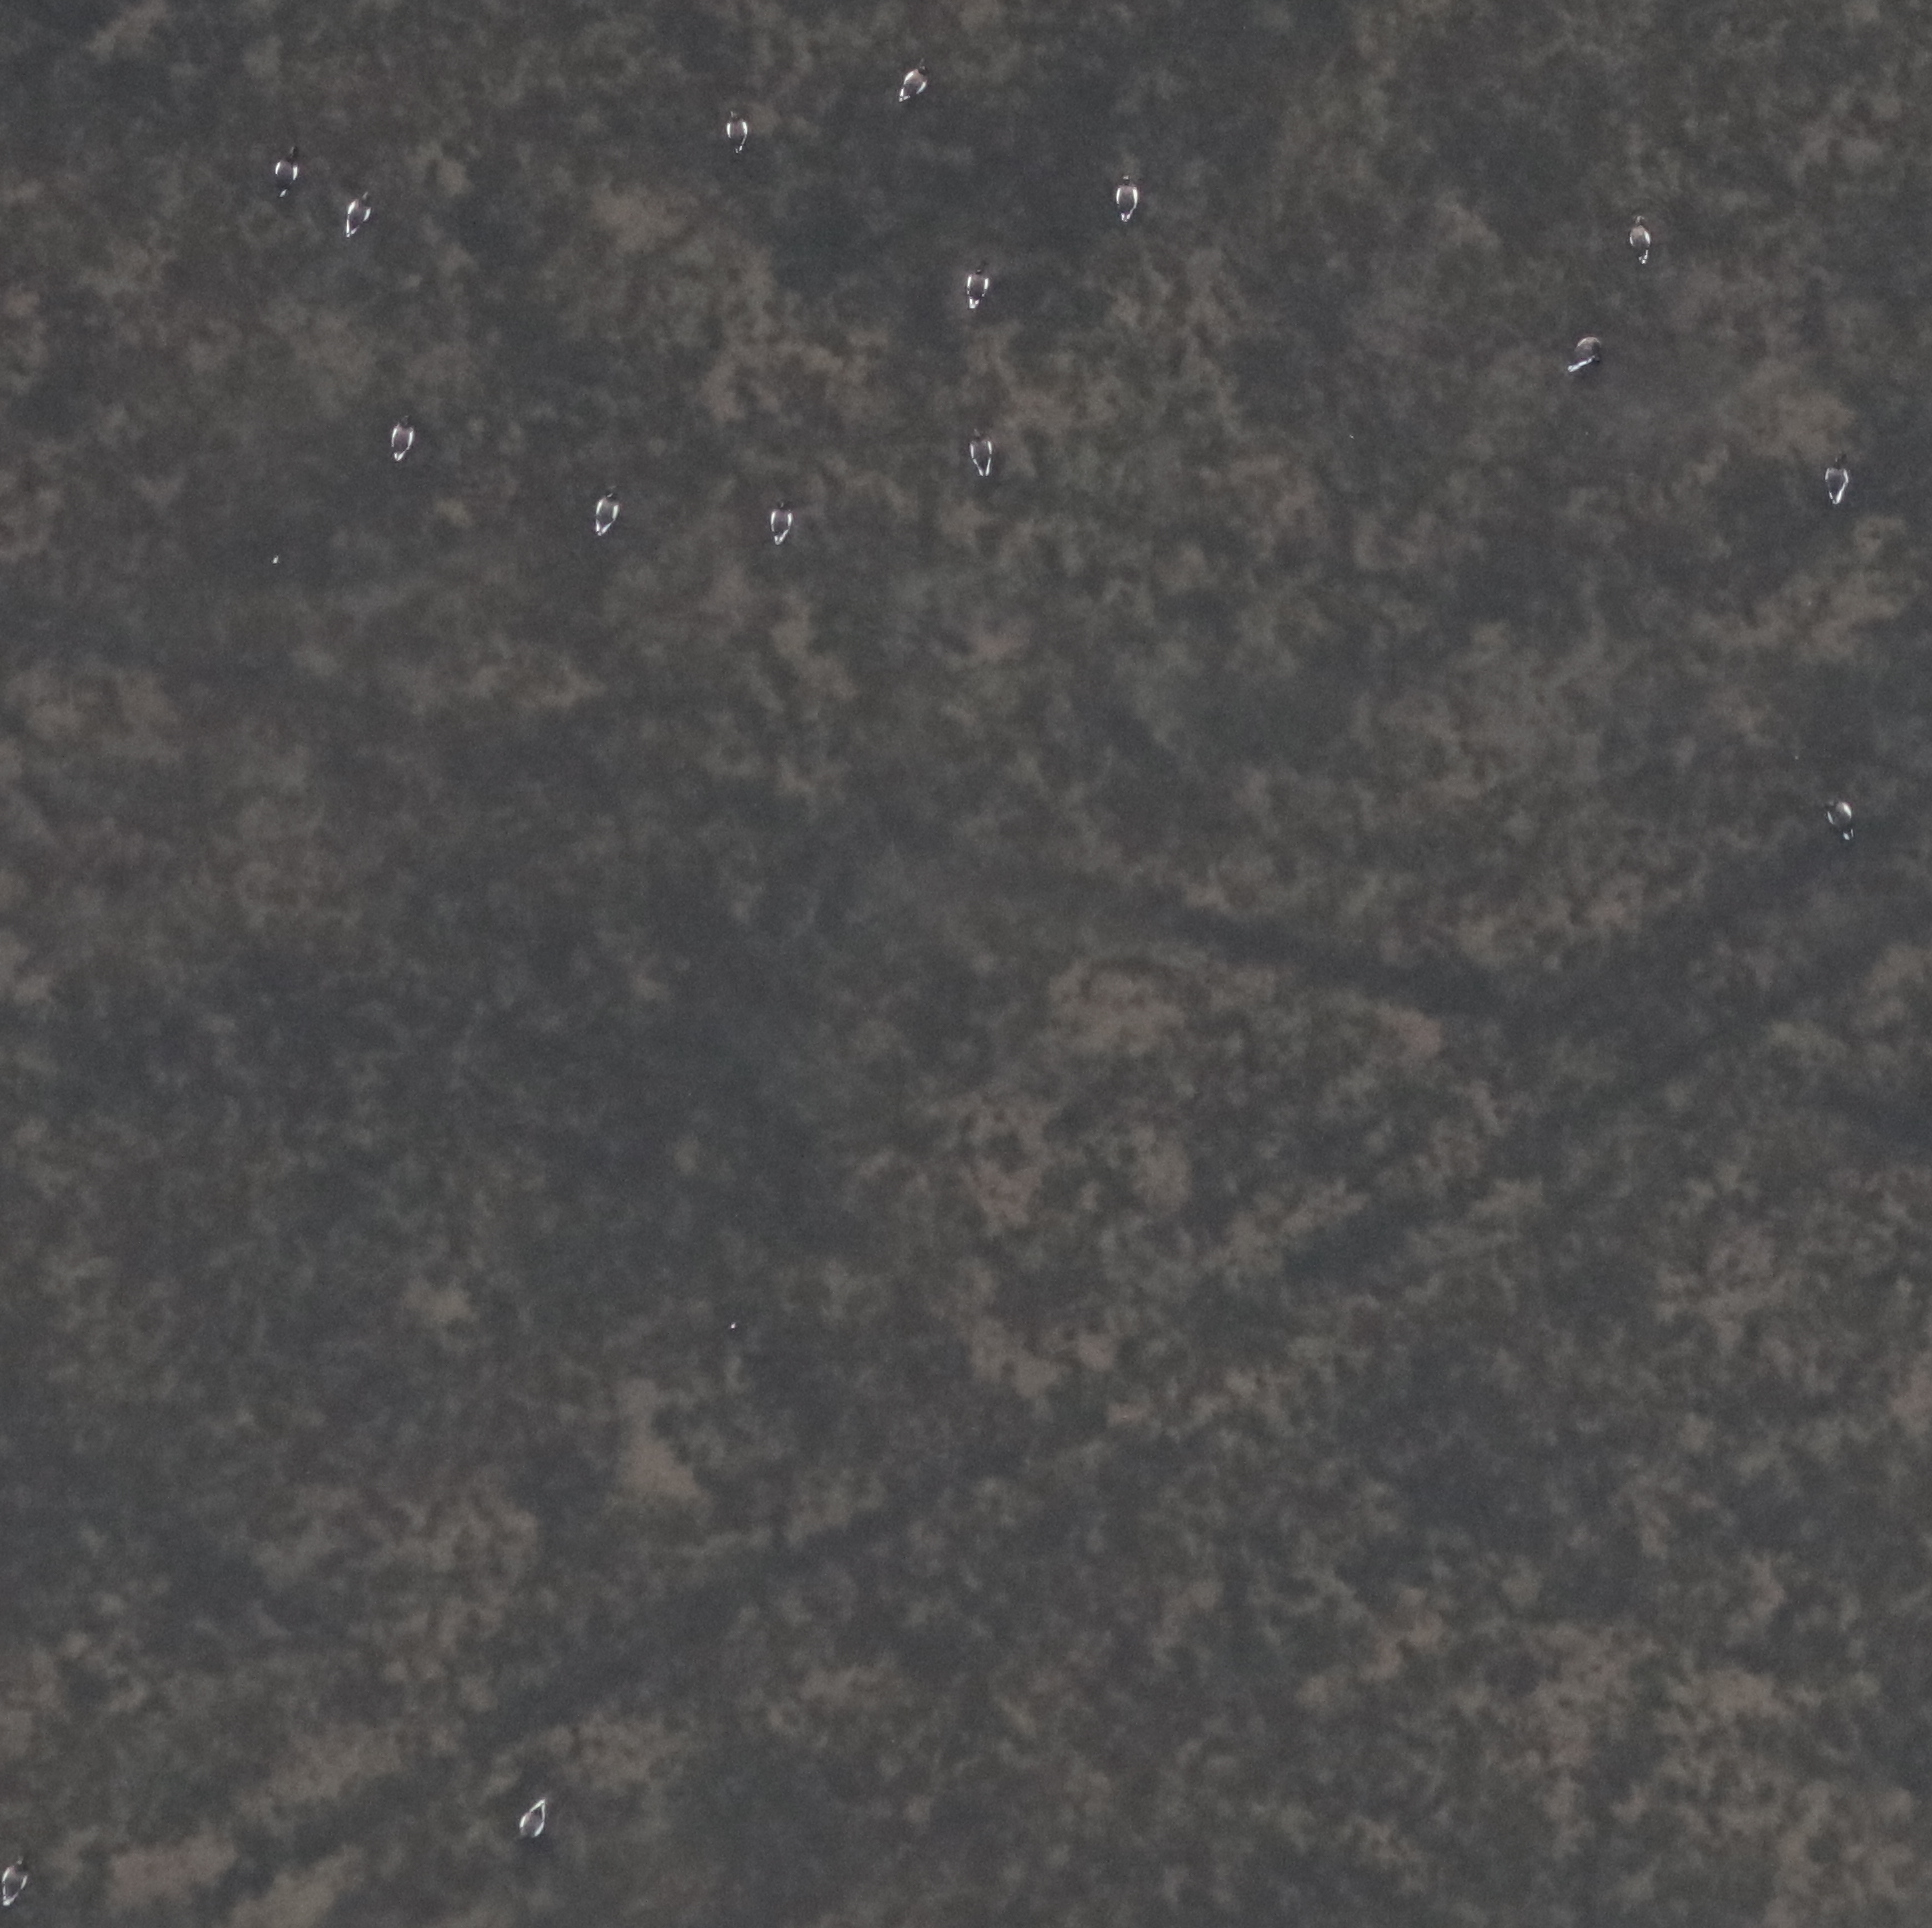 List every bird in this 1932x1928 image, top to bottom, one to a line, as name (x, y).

brant (914, 82)
brant (737, 130)
brant (286, 171)
brant (1127, 196)
brant (358, 214)
brant (1639, 241)
brant (979, 284)
brant (1585, 351)
brant (404, 438)
brant (981, 451)
brant (1837, 479)
brant (607, 512)
brant (782, 520)
brant (1839, 815)
brant (533, 1822)
brant (14, 1880)